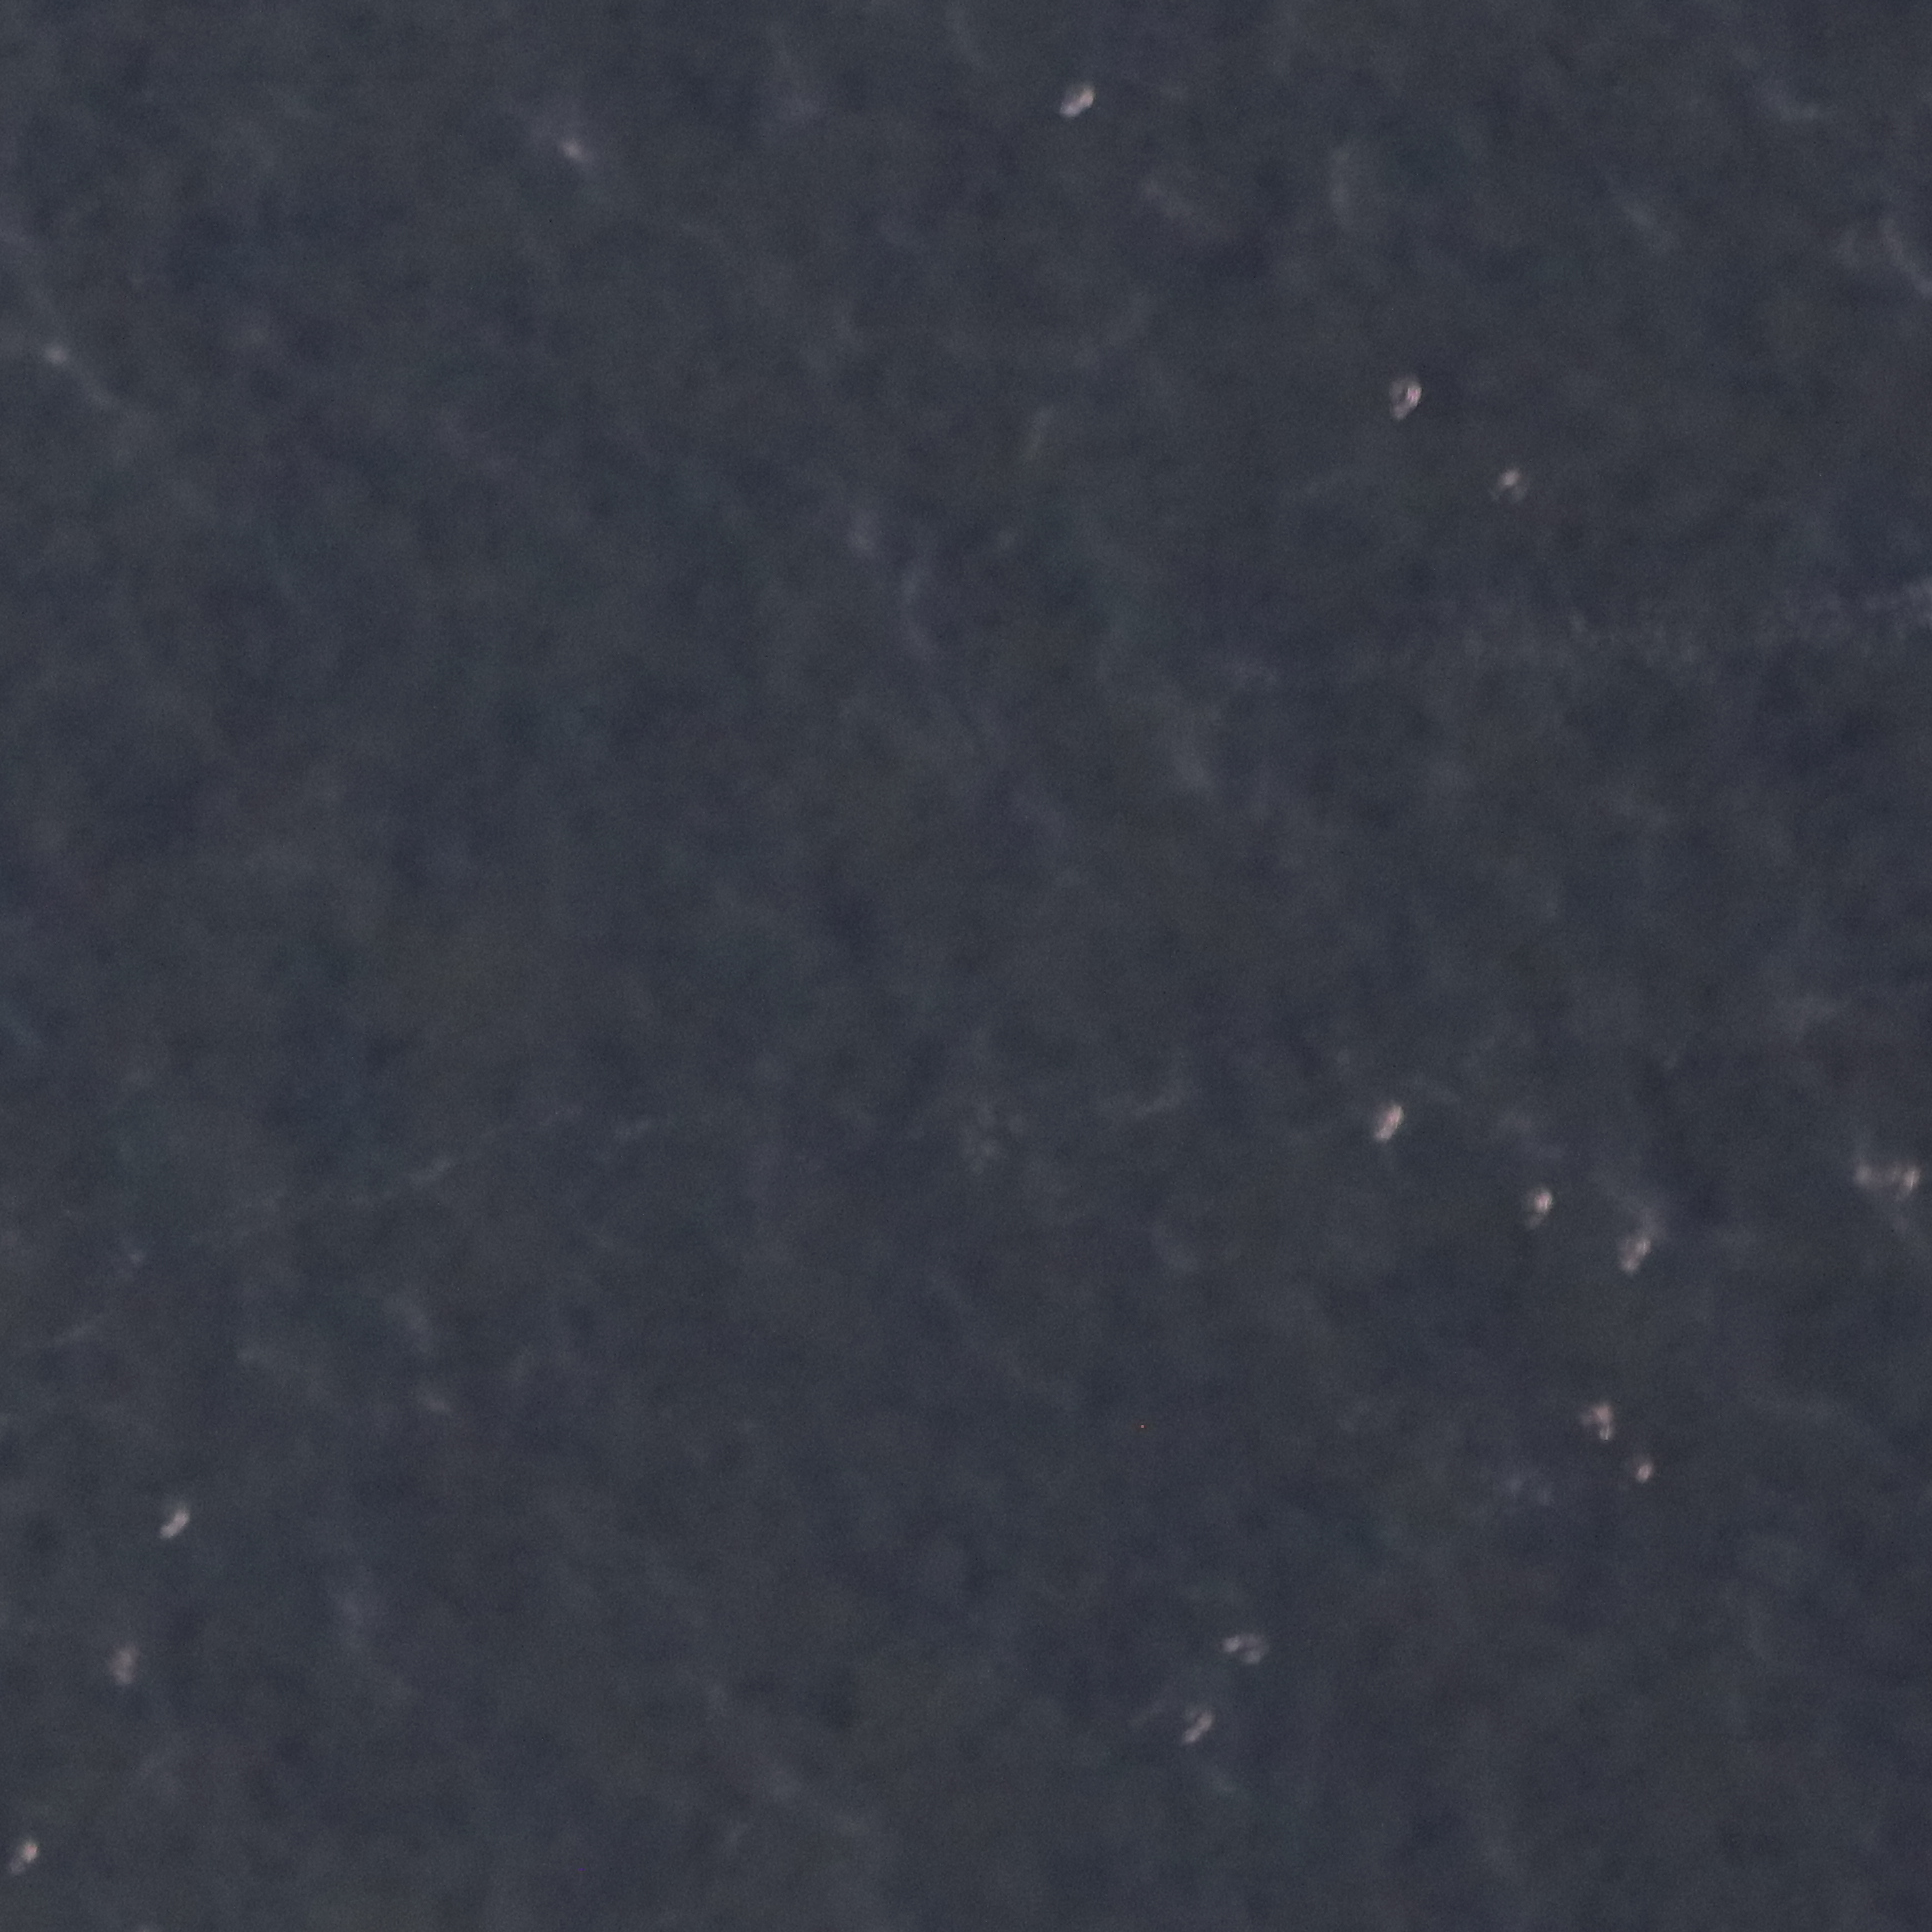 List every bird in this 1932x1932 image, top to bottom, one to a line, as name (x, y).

other bird (1076, 96)
other bird (1402, 397)
other bird (1509, 489)
other bird (1384, 1122)
other bird (1889, 1175)
other bird (1533, 1204)
other bird (1634, 1251)
other bird (1600, 1418)
other bird (1641, 1473)
other bird (175, 1520)
brant (1250, 1646)
other bird (125, 1656)
brant (1199, 1721)
other bird (26, 1853)